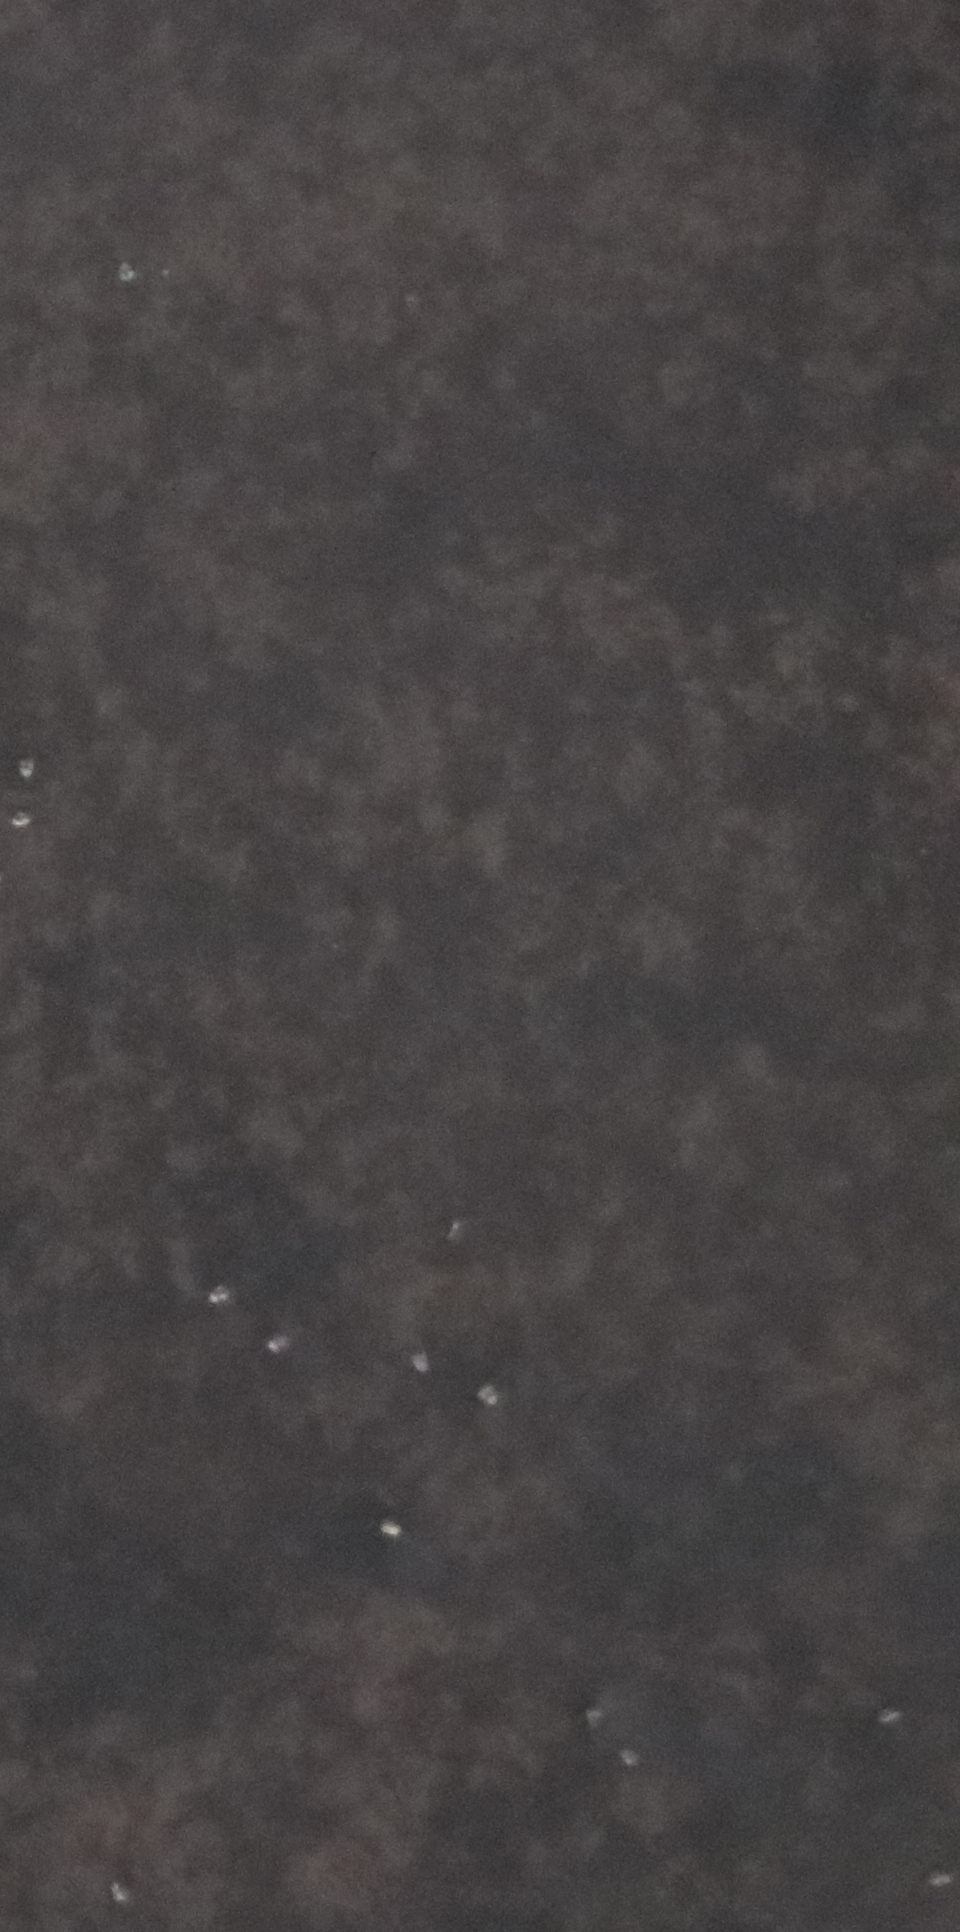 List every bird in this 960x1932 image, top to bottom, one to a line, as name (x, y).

brant (128, 273)
brant (24, 766)
brant (25, 820)
brant (452, 1232)
brant (217, 1295)
brant (278, 1345)
brant (422, 1355)
brant (495, 1398)
brant (391, 1526)
brant (887, 1714)
brant (594, 1716)
brant (628, 1760)
brant (940, 1877)
brant (118, 1888)